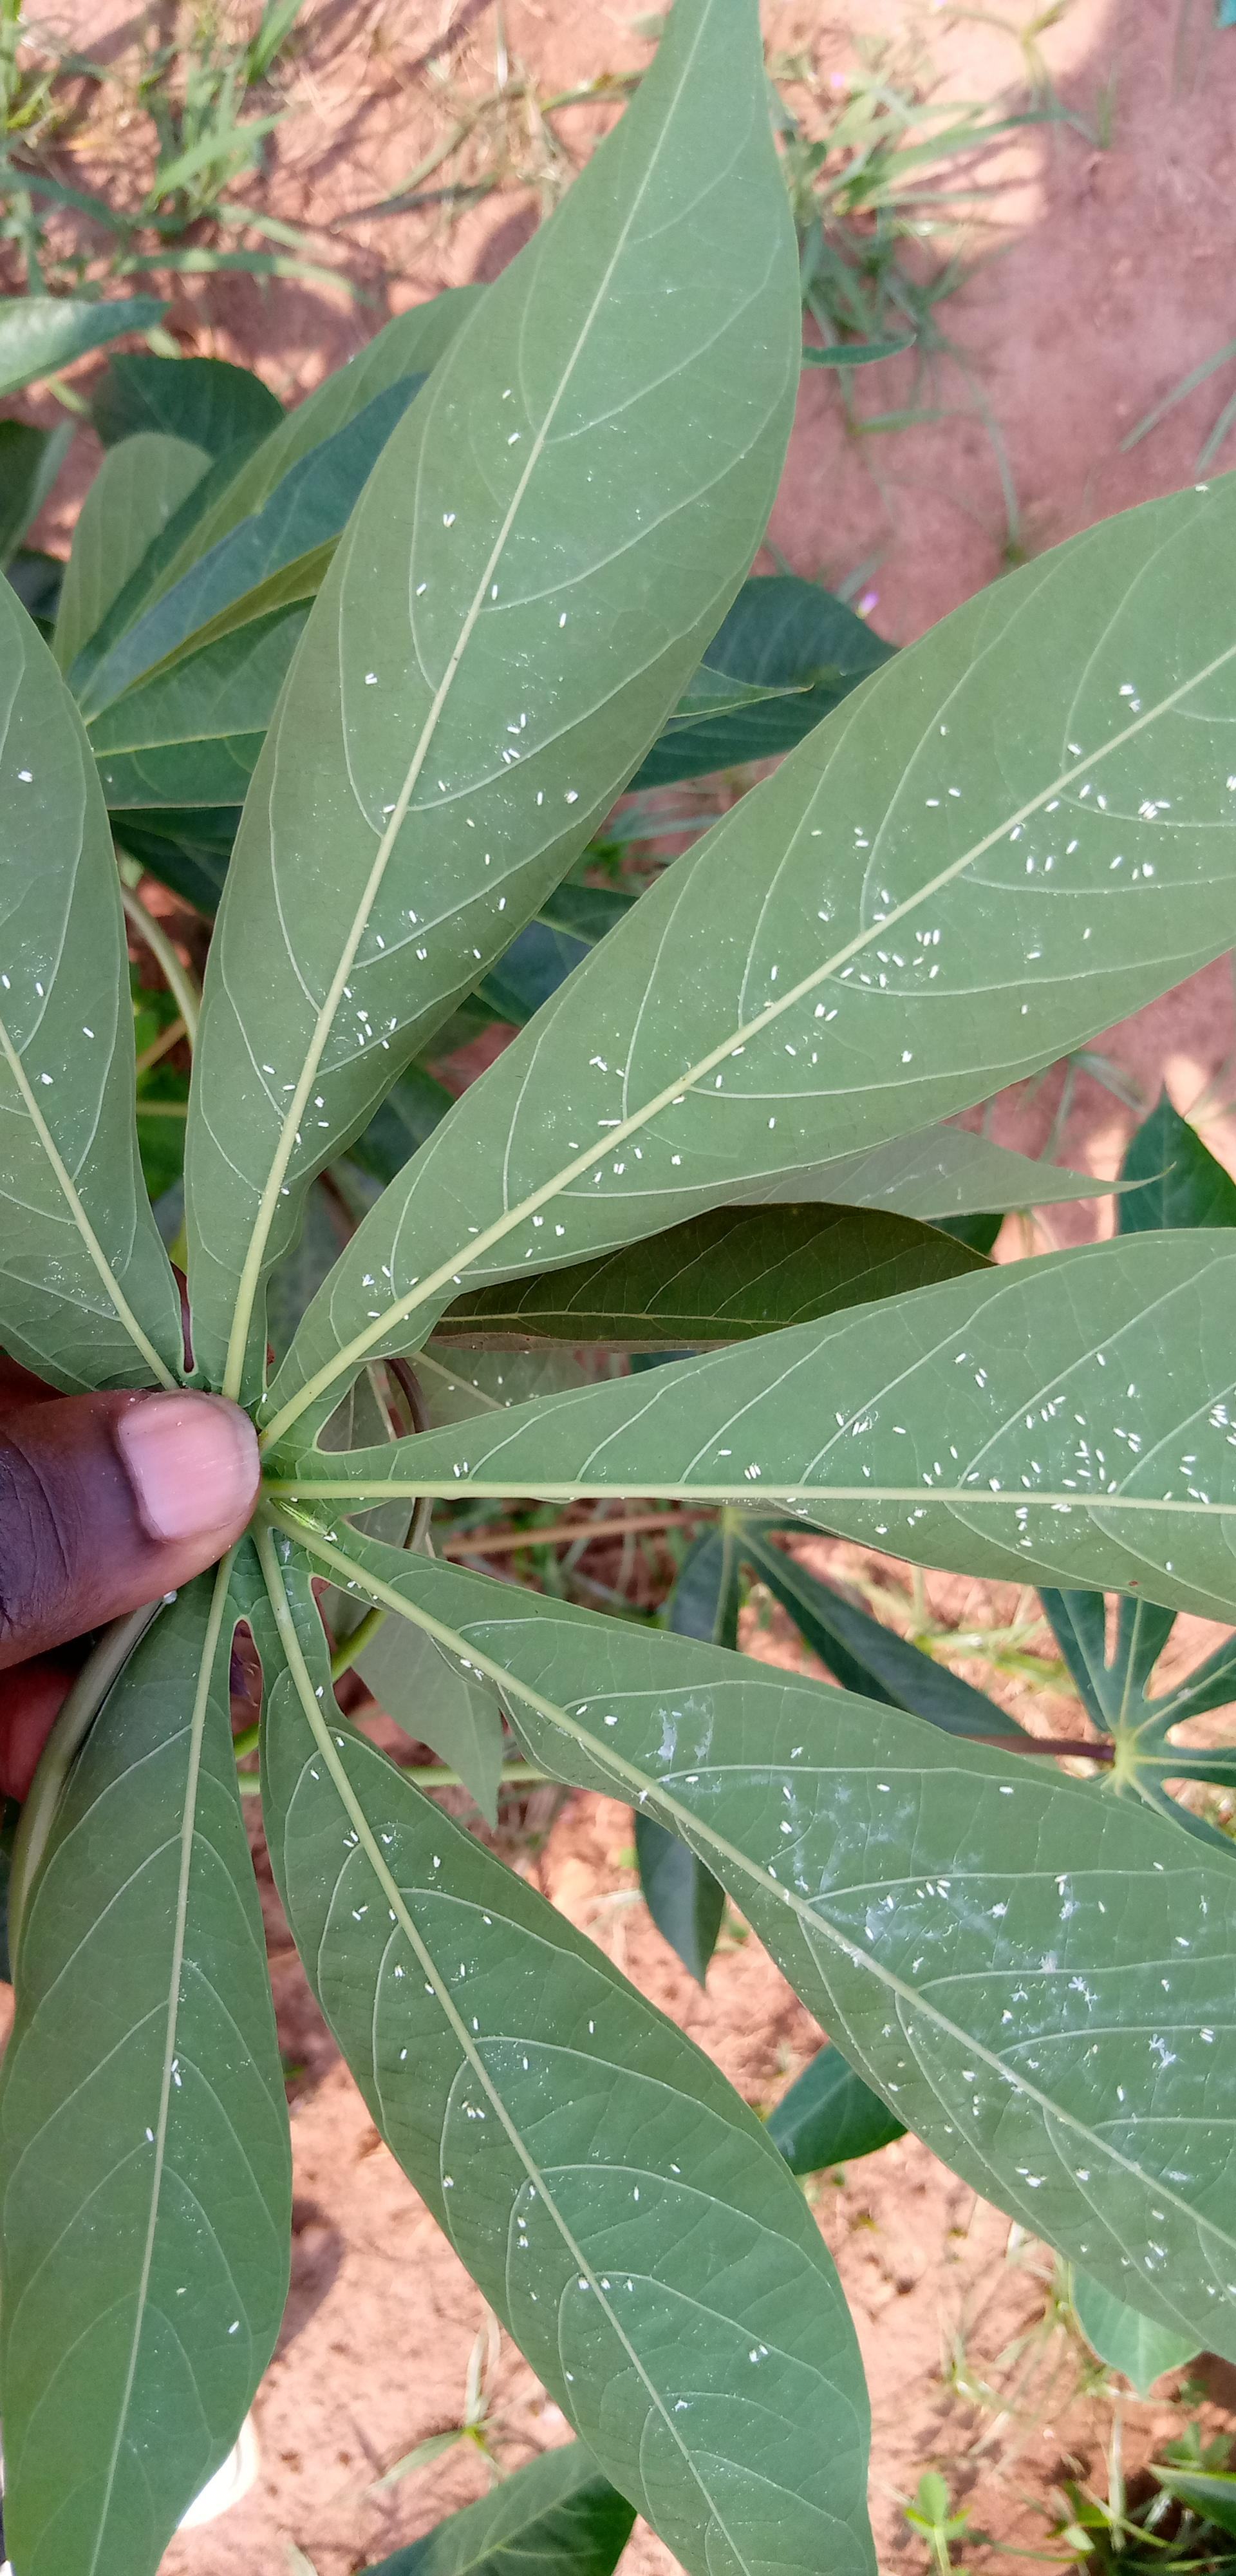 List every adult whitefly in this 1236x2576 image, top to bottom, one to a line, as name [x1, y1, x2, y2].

whitefly [501, 386, 513, 400]
whitefly [507, 430, 520, 445]
whitefly [1192, 483, 1210, 495]
whitefly [442, 511, 456, 529]
whitefly [415, 580, 429, 598]
whitefly [491, 583, 501, 603]
whitefly [558, 612, 568, 629]
whitefly [364, 671, 379, 686]
whitefly [1118, 683, 1134, 696]
whitefly [1128, 699, 1141, 714]
whitefly [520, 712, 527, 729]
whitefly [938, 724, 950, 739]
whitefly [506, 726, 523, 734]
whitefly [1067, 743, 1083, 755]
whitefly [507, 748, 521, 759]
whitefly [501, 750, 511, 764]
whitefly [16, 768, 34, 784]
whitefly [1225, 773, 1236, 790]
whitefly [437, 779, 447, 793]
whitefly [1078, 783, 1091, 799]
whitefly [948, 787, 963, 799]
whitefly [565, 790, 581, 805]
whitefly [536, 790, 543, 807]
whitefly [1096, 795, 1108, 810]
whitefly [924, 799, 940, 809]
whitefly [1138, 799, 1148, 814]
whitefly [1154, 800, 1173, 810]
whitefly [1044, 800, 1060, 813]
whitefly [382, 802, 396, 815]
whitefly [1145, 810, 1161, 820]
whitefly [465, 817, 476, 828]
whitefly [852, 826, 865, 837]
whitefly [1008, 826, 1022, 842]
whitefly [809, 828, 823, 838]
whitefly [1065, 837, 1080, 857]
whitefly [854, 838, 870, 848]
whitefly [483, 852, 492, 866]
whitefly [1109, 854, 1121, 871]
whitefly [1044, 855, 1051, 874]
whitefly [1025, 856, 1033, 875]
whitefly [1141, 862, 1154, 879]
whitefly [1130, 867, 1139, 882]
whitefly [880, 888, 891, 905]
whitefly [498, 896, 506, 911]
whitefly [406, 909, 418, 925]
whitefly [816, 910, 830, 923]
whitefly [872, 913, 886, 922]
whitefly [1081, 927, 1092, 942]
whitefly [931, 928, 942, 947]
whitefly [913, 930, 922, 945]
whitefly [922, 931, 932, 947]
whitefly [375, 934, 386, 951]
whitefly [415, 946, 429, 961]
whitefly [471, 947, 483, 961]
whitefly [876, 949, 888, 964]
whitefly [1025, 950, 1042, 961]
whitefly [890, 952, 904, 969]
whitefly [910, 955, 924, 967]
whitefly [770, 963, 779, 981]
whitefly [928, 963, 941, 980]
whitefly [839, 965, 854, 980]
whitefly [879, 972, 886, 989]
whitefly [858, 972, 872, 985]
whitefly [1, 974, 12, 990]
whitefly [35, 982, 46, 997]
whitefly [342, 985, 353, 999]
whitefly [814, 1002, 825, 1018]
whitefly [1019, 1003, 1029, 1018]
whitefly [825, 1008, 840, 1023]
whitefly [355, 1010, 371, 1023]
whitefly [387, 1016, 398, 1032]
whitefly [364, 1023, 374, 1038]
whitefly [82, 1026, 97, 1039]
whitefly [357, 1033, 365, 1047]
whitefly [381, 1038, 391, 1051]
whitefly [730, 1043, 747, 1058]
whitefly [783, 1043, 797, 1057]
whitefly [901, 1049, 913, 1064]
whitefly [810, 1050, 818, 1066]
whitefly [588, 1054, 602, 1066]
whitefly [596, 1061, 609, 1072]
whitefly [261, 1064, 276, 1075]
whitefly [615, 1067, 626, 1079]
whitefly [40, 1071, 54, 1086]
whitefly [714, 1072, 725, 1091]
whitefly [281, 1083, 297, 1092]
whitefly [671, 1092, 687, 1108]
whitefly [313, 1094, 326, 1109]
whitefly [764, 1112, 781, 1135]
whitefly [609, 1117, 622, 1126]
whitefly [595, 1118, 609, 1126]
whitefly [317, 1119, 331, 1128]
whitefly [294, 1131, 303, 1146]
whitefly [565, 1139, 583, 1151]
whitefly [631, 1145, 645, 1163]
whitefly [669, 1151, 682, 1168]
whitefly [613, 1161, 626, 1176]
whitefly [593, 1169, 602, 1184]
whitefly [279, 1187, 290, 1197]
whitefly [529, 1212, 546, 1227]
whitefly [552, 1221, 566, 1237]
whitefly [465, 1224, 480, 1235]
whitefly [524, 1246, 536, 1260]
whitefly [379, 1263, 395, 1279]
whitefly [360, 1271, 378, 1291]
whitefly [449, 1273, 464, 1287]
whitefly [407, 1275, 420, 1286]
whitefly [362, 1309, 383, 1318]
whitefly [953, 1349, 967, 1365]
whitefly [1094, 1349, 1107, 1368]
whitefly [977, 1367, 989, 1380]
whitefly [974, 1374, 984, 1389]
whitefly [495, 1374, 507, 1387]
whitefly [471, 1378, 479, 1388]
whitefly [1125, 1383, 1136, 1400]
whitefly [447, 1383, 456, 1394]
whitefly [259, 1390, 272, 1406]
whitefly [1052, 1392, 1067, 1406]
whitefly [504, 1399, 513, 1411]
whitefly [1046, 1399, 1056, 1419]
whitefly [1212, 1404, 1227, 1410]
whitefly [1037, 1406, 1049, 1424]
whitefly [1210, 1408, 1226, 1416]
whitefly [832, 1410, 843, 1428]
whitefly [1022, 1412, 1034, 1432]
whitefly [1073, 1412, 1086, 1426]
whitefly [1215, 1415, 1228, 1426]
whitefly [1207, 1417, 1219, 1428]
whitefly [858, 1418, 870, 1434]
whitefly [1229, 1419, 1236, 1429]
whitefly [852, 1419, 859, 1438]
whitefly [891, 1425, 909, 1436]
whitefly [1112, 1426, 1126, 1438]
whitefly [1126, 1432, 1141, 1443]
whitefly [1224, 1435, 1236, 1445]
whitefly [1078, 1438, 1087, 1451]
whitefly [1127, 1439, 1138, 1454]
whitefly [948, 1444, 960, 1461]
whitefly [716, 1447, 735, 1459]
whitefly [1094, 1448, 1107, 1463]
whitefly [1074, 1451, 1090, 1459]
whitefly [1181, 1454, 1196, 1464]
whitefly [1027, 1457, 1042, 1475]
whitefly [459, 1459, 471, 1475]
whitefly [930, 1459, 943, 1477]
whitefly [451, 1462, 462, 1479]
whitefly [859, 1463, 874, 1480]
whitefly [748, 1464, 764, 1481]
whitefly [1177, 1464, 1194, 1476]
whitefly [1097, 1465, 1105, 1481]
whitefly [742, 1467, 753, 1481]
whitefly [1076, 1468, 1092, 1478]
whitefly [965, 1469, 980, 1485]
whitefly [921, 1472, 935, 1486]
whitefly [1019, 1472, 1035, 1490]
whitefly [986, 1475, 1003, 1495]
whitefly [1060, 1478, 1076, 1488]
whitefly [1107, 1479, 1116, 1496]
whitefly [1186, 1486, 1199, 1499]
whitefly [1161, 1489, 1174, 1501]
whitefly [1199, 1490, 1212, 1504]
whitefly [289, 1496, 298, 1504]
whitefly [783, 1496, 800, 1505]
whitefly [1049, 1503, 1073, 1514]
whitefly [1013, 1506, 1030, 1520]
whitefly [794, 1506, 810, 1517]
whitefly [912, 1507, 926, 1519]
whitefly [906, 1515, 917, 1529]
whitefly [1016, 1520, 1027, 1531]
whitefly [872, 1524, 888, 1537]
whitefly [324, 1528, 339, 1544]
whitefly [1018, 1537, 1035, 1549]
whitefly [1164, 1560, 1172, 1572]
whitefly [344, 1577, 360, 1591]
whitefly [458, 1655, 473, 1669]
whitefly [473, 1667, 487, 1681]
whitefly [314, 1683, 328, 1703]
whitefly [575, 1701, 587, 1716]
whitefly [601, 1714, 618, 1727]
whitefly [334, 1734, 347, 1751]
whitefly [789, 1743, 804, 1762]
whitefly [308, 1766, 321, 1783]
whitefly [682, 1772, 701, 1786]
whitefly [874, 1781, 894, 1794]
whitefly [997, 1783, 1015, 1797]
whitefly [780, 1785, 797, 1802]
whitefly [636, 1787, 651, 1806]
whitefly [776, 1817, 794, 1836]
whitefly [348, 1827, 360, 1844]
whitefly [377, 1830, 399, 1845]
whitefly [340, 1837, 355, 1850]
whitefly [429, 1853, 443, 1870]
whitefly [1150, 1859, 1166, 1873]
whitefly [765, 1863, 778, 1881]
whitefly [1051, 1871, 1069, 1897]
whitefly [789, 1873, 812, 1895]
whitefly [936, 1877, 952, 1890]
whitefly [923, 1880, 936, 1897]
whitefly [935, 1884, 951, 1902]
whitefly [913, 1886, 926, 1903]
whitefly [883, 1890, 896, 1910]
whitefly [1197, 1891, 1212, 1917]
whitefly [1095, 1899, 1108, 1915]
whitefly [984, 1900, 1011, 1919]
whitefly [348, 1901, 372, 1923]
whitefly [387, 1905, 398, 1924]
whitefly [481, 1913, 492, 1927]
whitefly [861, 1924, 875, 1942]
whitefly [1172, 1933, 1193, 1949]
whitefly [909, 1955, 926, 1975]
whitefly [458, 1960, 469, 1980]
whitefly [391, 1962, 405, 1980]
whitefly [1067, 1973, 1087, 1991]
whitefly [1159, 1975, 1174, 1994]
whitefly [422, 1980, 437, 1996]
whitefly [1009, 1986, 1027, 2004]
whitefly [998, 2008, 1015, 2026]
whitefly [471, 2014, 483, 2033]
whitefly [586, 2018, 598, 2039]
whitefly [874, 2020, 894, 2041]
whitefly [903, 2023, 919, 2038]
whitefly [1198, 2026, 1215, 2047]
whitefly [1148, 2032, 1164, 2050]
whitefly [1089, 2042, 1101, 2056]
whitefly [397, 2045, 411, 2062]
whitefly [1159, 2049, 1176, 2068]
whitefly [520, 2054, 530, 2072]
whitefly [1025, 2056, 1042, 2071]
whitefly [168, 2058, 183, 2074]
whitefly [894, 2058, 915, 2073]
whitefly [957, 2067, 980, 2084]
whitefly [172, 2070, 185, 2088]
whitefly [884, 2081, 903, 2094]
whitefly [1115, 2082, 1127, 2103]
whitefly [970, 2093, 985, 2107]
whitefly [460, 2098, 469, 2108]
whitefly [466, 2105, 477, 2118]
whitefly [969, 2105, 983, 2119]
whitefly [476, 2107, 487, 2119]
whitefly [941, 2123, 957, 2137]
whitefly [142, 2126, 158, 2144]
whitefly [667, 2160, 685, 2177]
whitefly [1011, 2163, 1031, 2175]
whitefly [1072, 2164, 1092, 2185]
whitefly [440, 2170, 457, 2192]
whitefly [1023, 2174, 1044, 2190]
whitefly [527, 2183, 537, 2197]
whitefly [630, 2184, 643, 2204]
whitefly [1148, 2207, 1167, 2225]
whitefly [514, 2214, 529, 2231]
whitefly [517, 2233, 530, 2249]
whitefly [1145, 2237, 1168, 2259]
whitefly [1076, 2241, 1089, 2257]
whitefly [1118, 2254, 1131, 2268]
whitefly [1143, 2255, 1156, 2271]
whitefly [577, 2275, 589, 2291]
whitefly [597, 2276, 613, 2292]
whitefly [623, 2277, 635, 2294]
whitefly [1203, 2283, 1220, 2297]
whitefly [174, 2284, 191, 2298]
whitefly [527, 2289, 541, 2304]
whitefly [225, 2316, 247, 2338]
whitefly [756, 2342, 774, 2357]
whitefly [747, 2347, 762, 2366]
whitefly [564, 2370, 574, 2383]
whitefly [673, 2396, 689, 2414]